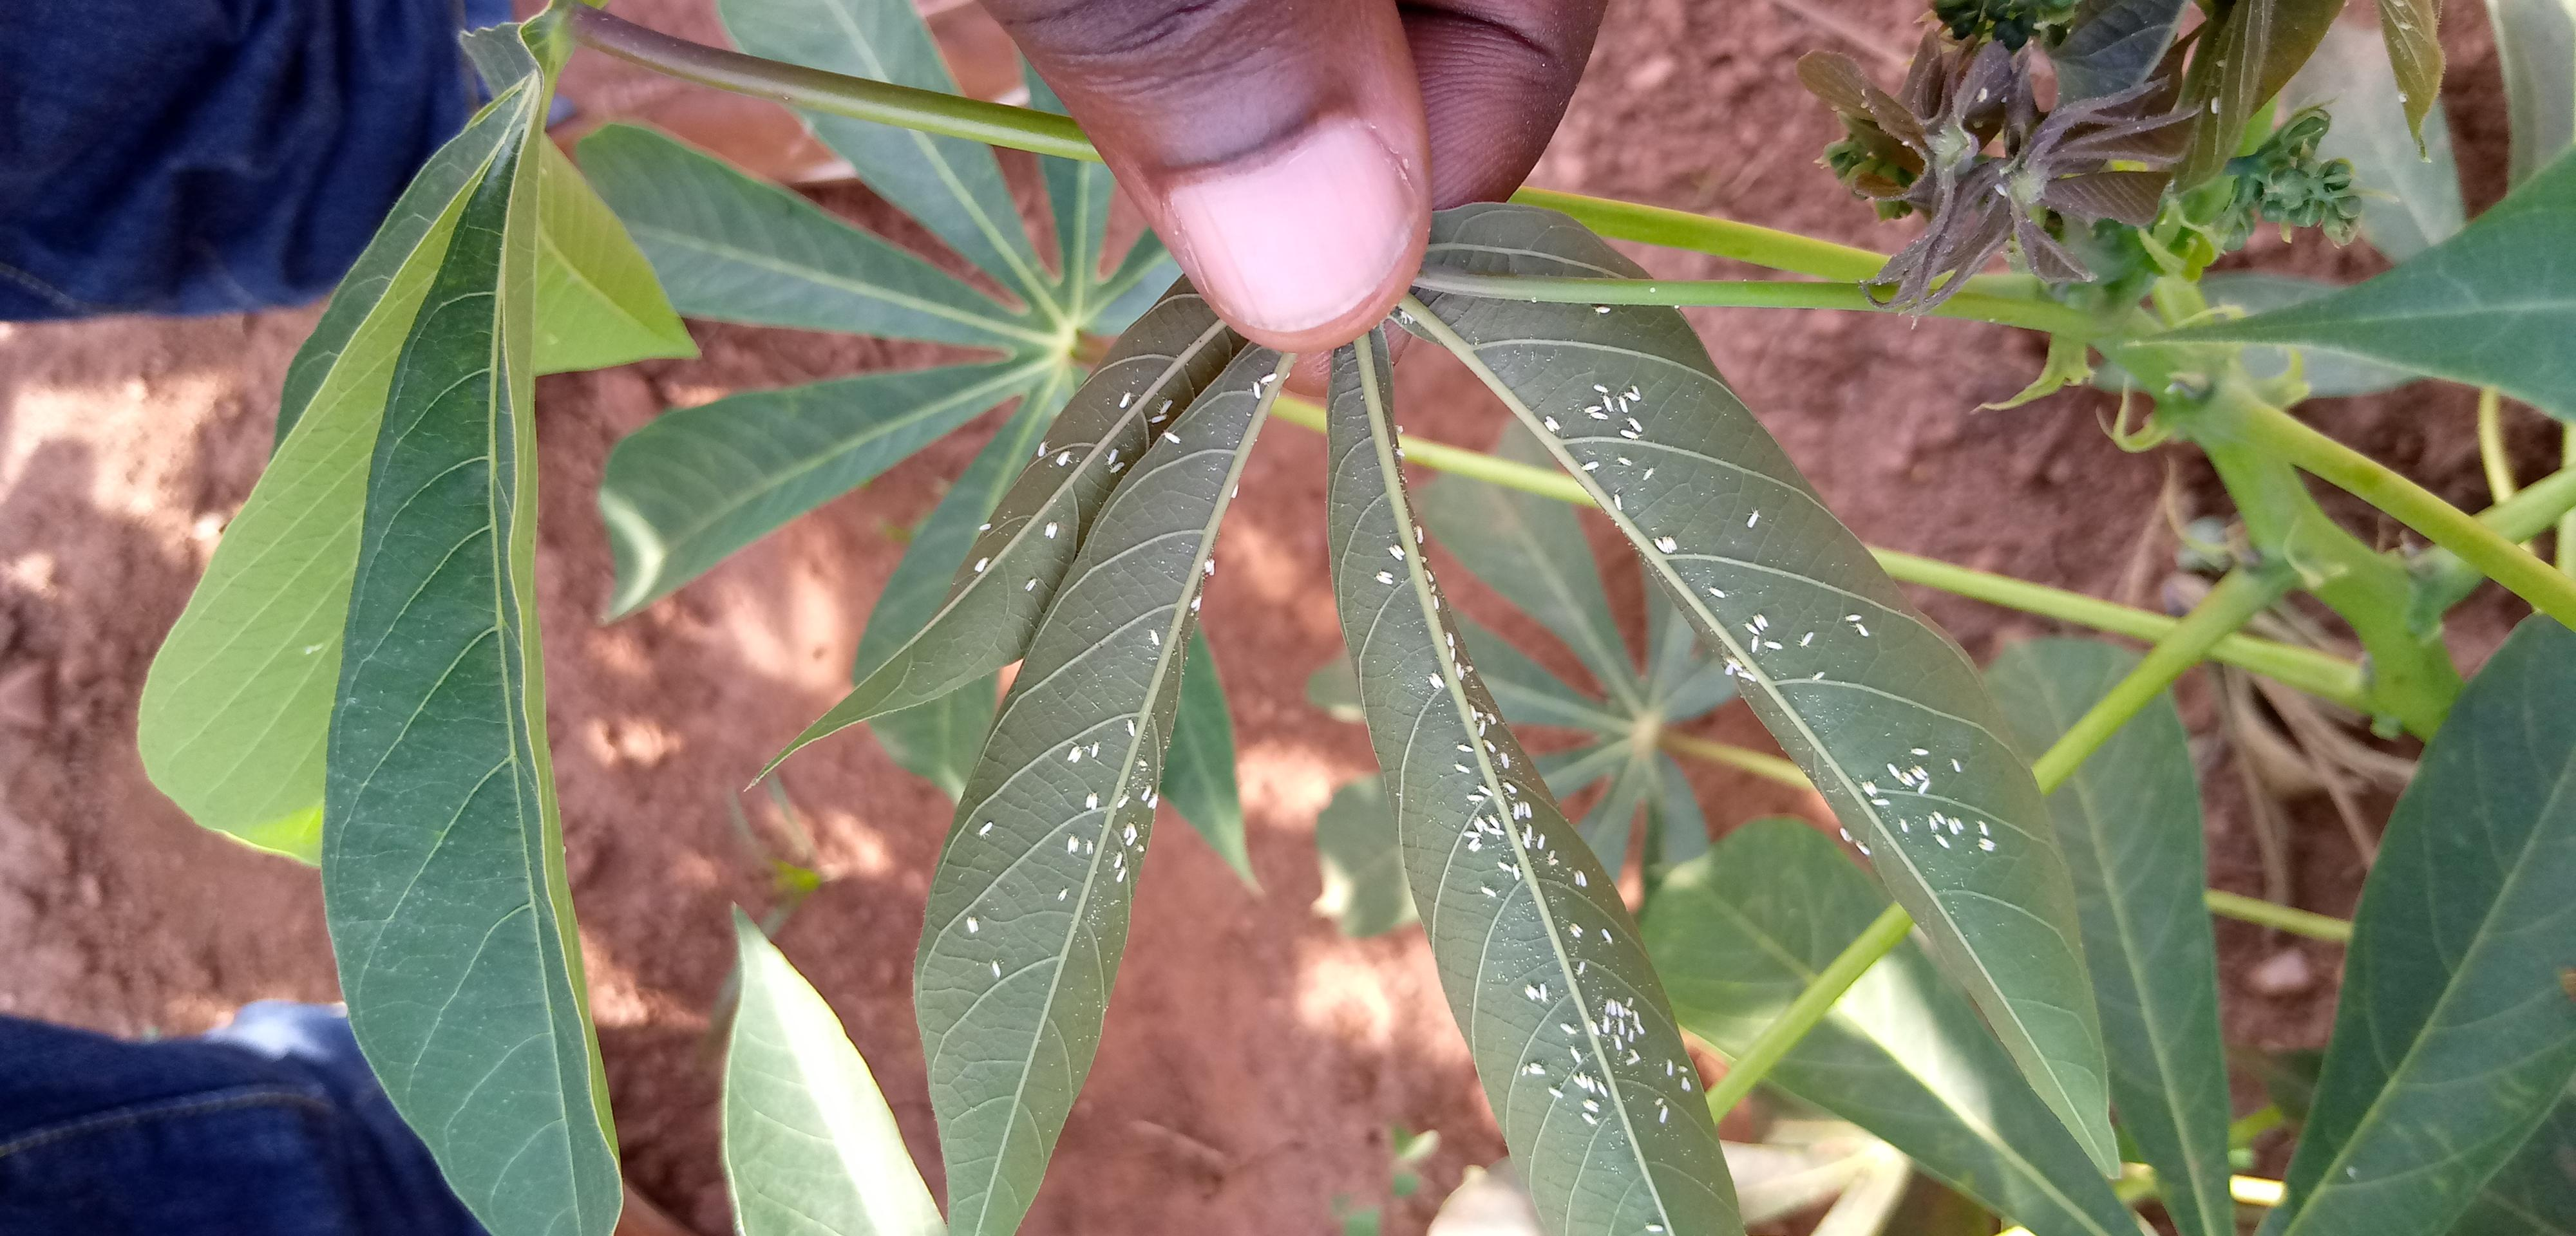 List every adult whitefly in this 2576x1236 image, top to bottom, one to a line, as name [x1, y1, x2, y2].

whitefly [1591, 302, 1612, 315]
whitefly [1398, 308, 1415, 326]
whitefly [1260, 369, 1278, 386]
whitefly [1251, 379, 1263, 400]
whitefly [1591, 382, 1609, 393]
whitefly [1630, 382, 1642, 396]
whitefly [1117, 388, 1133, 410]
whitefly [1622, 390, 1642, 402]
whitefly [1602, 393, 1616, 413]
whitefly [1618, 395, 1630, 414]
whitefly [1159, 398, 1174, 415]
whitefly [1582, 401, 1604, 414]
whitefly [1588, 411, 1608, 421]
whitefly [1150, 413, 1169, 424]
whitefly [1546, 414, 1562, 431]
whitefly [1627, 415, 1645, 432]
whitefly [1542, 418, 1556, 433]
whitefly [1395, 424, 1406, 435]
whitefly [1618, 426, 1640, 440]
whitefly [1162, 429, 1184, 446]
whitefly [1036, 438, 1050, 458]
whitefly [1103, 446, 1120, 467]
whitefly [1394, 447, 1408, 459]
whitefly [1054, 449, 1072, 467]
whitefly [1616, 454, 1633, 467]
whitefly [1578, 458, 1600, 474]
whitefly [1108, 460, 1126, 476]
whitefly [1640, 464, 1656, 483]
whitefly [1230, 482, 1240, 500]
whitefly [1613, 492, 1624, 512]
whitefly [1742, 505, 1762, 530]
whitefly [1043, 520, 1053, 538]
whitefly [977, 521, 993, 532]
whitefly [1048, 521, 1060, 540]
whitefly [1414, 523, 1426, 545]
whitefly [1662, 535, 1672, 554]
whitefly [1653, 536, 1665, 553]
whitefly [1668, 536, 1680, 552]
whitefly [1393, 543, 1408, 557]
whitefly [1387, 545, 1404, 563]
whitefly [1419, 554, 1428, 563]
whitefly [972, 555, 990, 574]
whitefly [1203, 556, 1211, 568]
whitefly [1209, 557, 1216, 577]
whitefly [1424, 566, 1435, 583]
whitefly [1379, 570, 1396, 579]
whitefly [1374, 574, 1394, 586]
whitefly [1023, 576, 1039, 592]
whitefly [1429, 583, 1439, 593]
whitefly [1707, 583, 1727, 599]
whitefly [1431, 593, 1442, 612]
whitefly [1188, 594, 1204, 615]
whitefly [1841, 612, 1864, 621]
whitefly [1752, 613, 1765, 633]
whitefly [1757, 613, 1771, 629]
whitefly [1743, 619, 1761, 636]
whitefly [1854, 622, 1871, 639]
whitefly [1148, 626, 1163, 648]
whitefly [1795, 628, 1815, 650]
whitefly [1446, 629, 1455, 646]
whitefly [1750, 634, 1760, 655]
whitefly [1762, 639, 1784, 652]
whitefly [1448, 646, 1458, 662]
whitefly [1724, 655, 1743, 671]
whitefly [1454, 659, 1461, 678]
whitefly [1723, 660, 1737, 677]
whitefly [1810, 668, 1827, 683]
whitefly [1736, 670, 1759, 683]
whitefly [1432, 671, 1445, 689]
whitefly [1428, 675, 1441, 691]
whitefly [1468, 702, 1479, 722]
whitefly [1486, 711, 1500, 726]
whitefly [1124, 715, 1139, 737]
whitefly [1477, 718, 1487, 737]
whitefly [1482, 738, 1498, 754]
whitefly [1089, 739, 1103, 759]
whitefly [1455, 742, 1475, 754]
whitefly [1066, 744, 1080, 762]
whitefly [1908, 746, 1931, 756]
whitefly [1072, 749, 1082, 765]
whitefly [1499, 751, 1511, 770]
whitefly [1949, 756, 1965, 774]
whitefly [1137, 758, 1151, 768]
whitefly [1453, 762, 1471, 775]
whitefly [1885, 762, 1902, 780]
whitefly [1915, 765, 1929, 776]
whitefly [1909, 765, 1927, 782]
whitefly [1902, 771, 1917, 785]
whitefly [1899, 776, 1915, 788]
whitefly [1915, 777, 1931, 796]
whitefly [1502, 780, 1519, 795]
whitefly [1868, 780, 1877, 795]
whitefly [1861, 780, 1873, 797]
whitefly [1141, 783, 1152, 803]
whitefly [1475, 784, 1494, 798]
whitefly [1092, 791, 1099, 812]
whitefly [1084, 791, 1092, 810]
whitefly [1144, 791, 1160, 810]
whitefly [1115, 792, 1132, 810]
whitefly [1465, 793, 1485, 803]
whitefly [1868, 796, 1893, 807]
whitefly [1519, 800, 1526, 817]
whitefly [1524, 800, 1534, 819]
whitefly [1511, 802, 1521, 821]
whitefly [1933, 809, 1947, 825]
whitefly [1927, 812, 1940, 833]
whitefly [1488, 813, 1503, 829]
whitefly [1953, 815, 1965, 831]
whitefly [1898, 816, 1909, 836]
whitefly [1947, 817, 1959, 837]
whitefly [1976, 818, 1991, 836]
whitefly [1121, 818, 1130, 839]
whitefly [976, 819, 995, 838]
whitefly [1129, 820, 1140, 837]
whitefly [1526, 823, 1535, 841]
whitefly [1839, 825, 1853, 842]
whitefly [1488, 829, 1507, 836]
whitefly [1520, 830, 1532, 850]
whitefly [1463, 830, 1482, 839]
whitefly [1535, 831, 1546, 851]
whitefly [1933, 832, 1953, 850]
whitefly [1066, 834, 1075, 856]
whitefly [1074, 836, 1080, 854]
whitefly [1976, 836, 1997, 847]
whitefly [1084, 837, 1095, 856]
whitefly [1125, 837, 1138, 848]
whitefly [1467, 838, 1480, 851]
whitefly [1854, 839, 1873, 856]
whitefly [1472, 841, 1482, 854]
whitefly [1978, 843, 1995, 854]
whitefly [1135, 844, 1147, 854]
whitefly [1546, 848, 1557, 860]
whitefly [1112, 849, 1125, 870]
whitefly [1547, 857, 1559, 868]
whitefly [1495, 859, 1513, 874]
whitefly [1511, 862, 1524, 882]
whitefly [1115, 865, 1128, 885]
whitefly [1578, 868, 1591, 888]
whitefly [1573, 870, 1581, 887]
whitefly [1479, 884, 1497, 899]
whitefly [1053, 885, 1070, 904]
whitefly [966, 913, 976, 934]
whitefly [972, 915, 981, 933]
whitefly [1571, 922, 1584, 934]
whitefly [1568, 925, 1582, 940]
whitefly [1600, 927, 1615, 946]
whitefly [991, 957, 1005, 980]
whitefly [1573, 958, 1588, 979]
whitefly [1539, 980, 1548, 1004]
whitefly [1527, 984, 1541, 999]
whitefly [1524, 987, 1536, 1002]
whitefly [1624, 995, 1634, 1008]
whitefly [1604, 997, 1610, 1015]
whitefly [1610, 998, 1617, 1017]
whitefly [1616, 1000, 1625, 1018]
whitefly [1623, 1007, 1633, 1018]
whitefly [1633, 1009, 1640, 1024]
whitefly [1602, 1015, 1610, 1034]
whitefly [1615, 1015, 1627, 1036]
whitefly [1589, 1018, 1602, 1037]
whitefly [1558, 1020, 1578, 1036]
whitefly [1635, 1024, 1645, 1036]
whitefly [1626, 1026, 1636, 1043]
whitefly [1612, 1033, 1624, 1051]
whitefly [1569, 1044, 1584, 1064]
whitefly [1628, 1047, 1642, 1063]
whitefly [1623, 1056, 1636, 1069]
whitefly [1664, 1056, 1676, 1077]
whitefly [1529, 1062, 1545, 1069]
whitefly [1676, 1063, 1691, 1074]
whitefly [1519, 1064, 1529, 1078]
whitefly [1528, 1067, 1548, 1076]
whitefly [1579, 1071, 1588, 1089]
whitefly [1572, 1073, 1585, 1089]
whitefly [1678, 1074, 1694, 1093]
whitefly [1586, 1074, 1596, 1094]
whitefly [1596, 1080, 1610, 1098]
whitefly [1546, 1085, 1565, 1101]
whitefly [1654, 1094, 1665, 1106]
whitefly [1586, 1098, 1600, 1108]
whitefly [1580, 1100, 1598, 1112]
whitefly [1656, 1103, 1671, 1125]
whitefly [1579, 1110, 1600, 1125]
whitefly [1643, 1221, 1665, 1234]